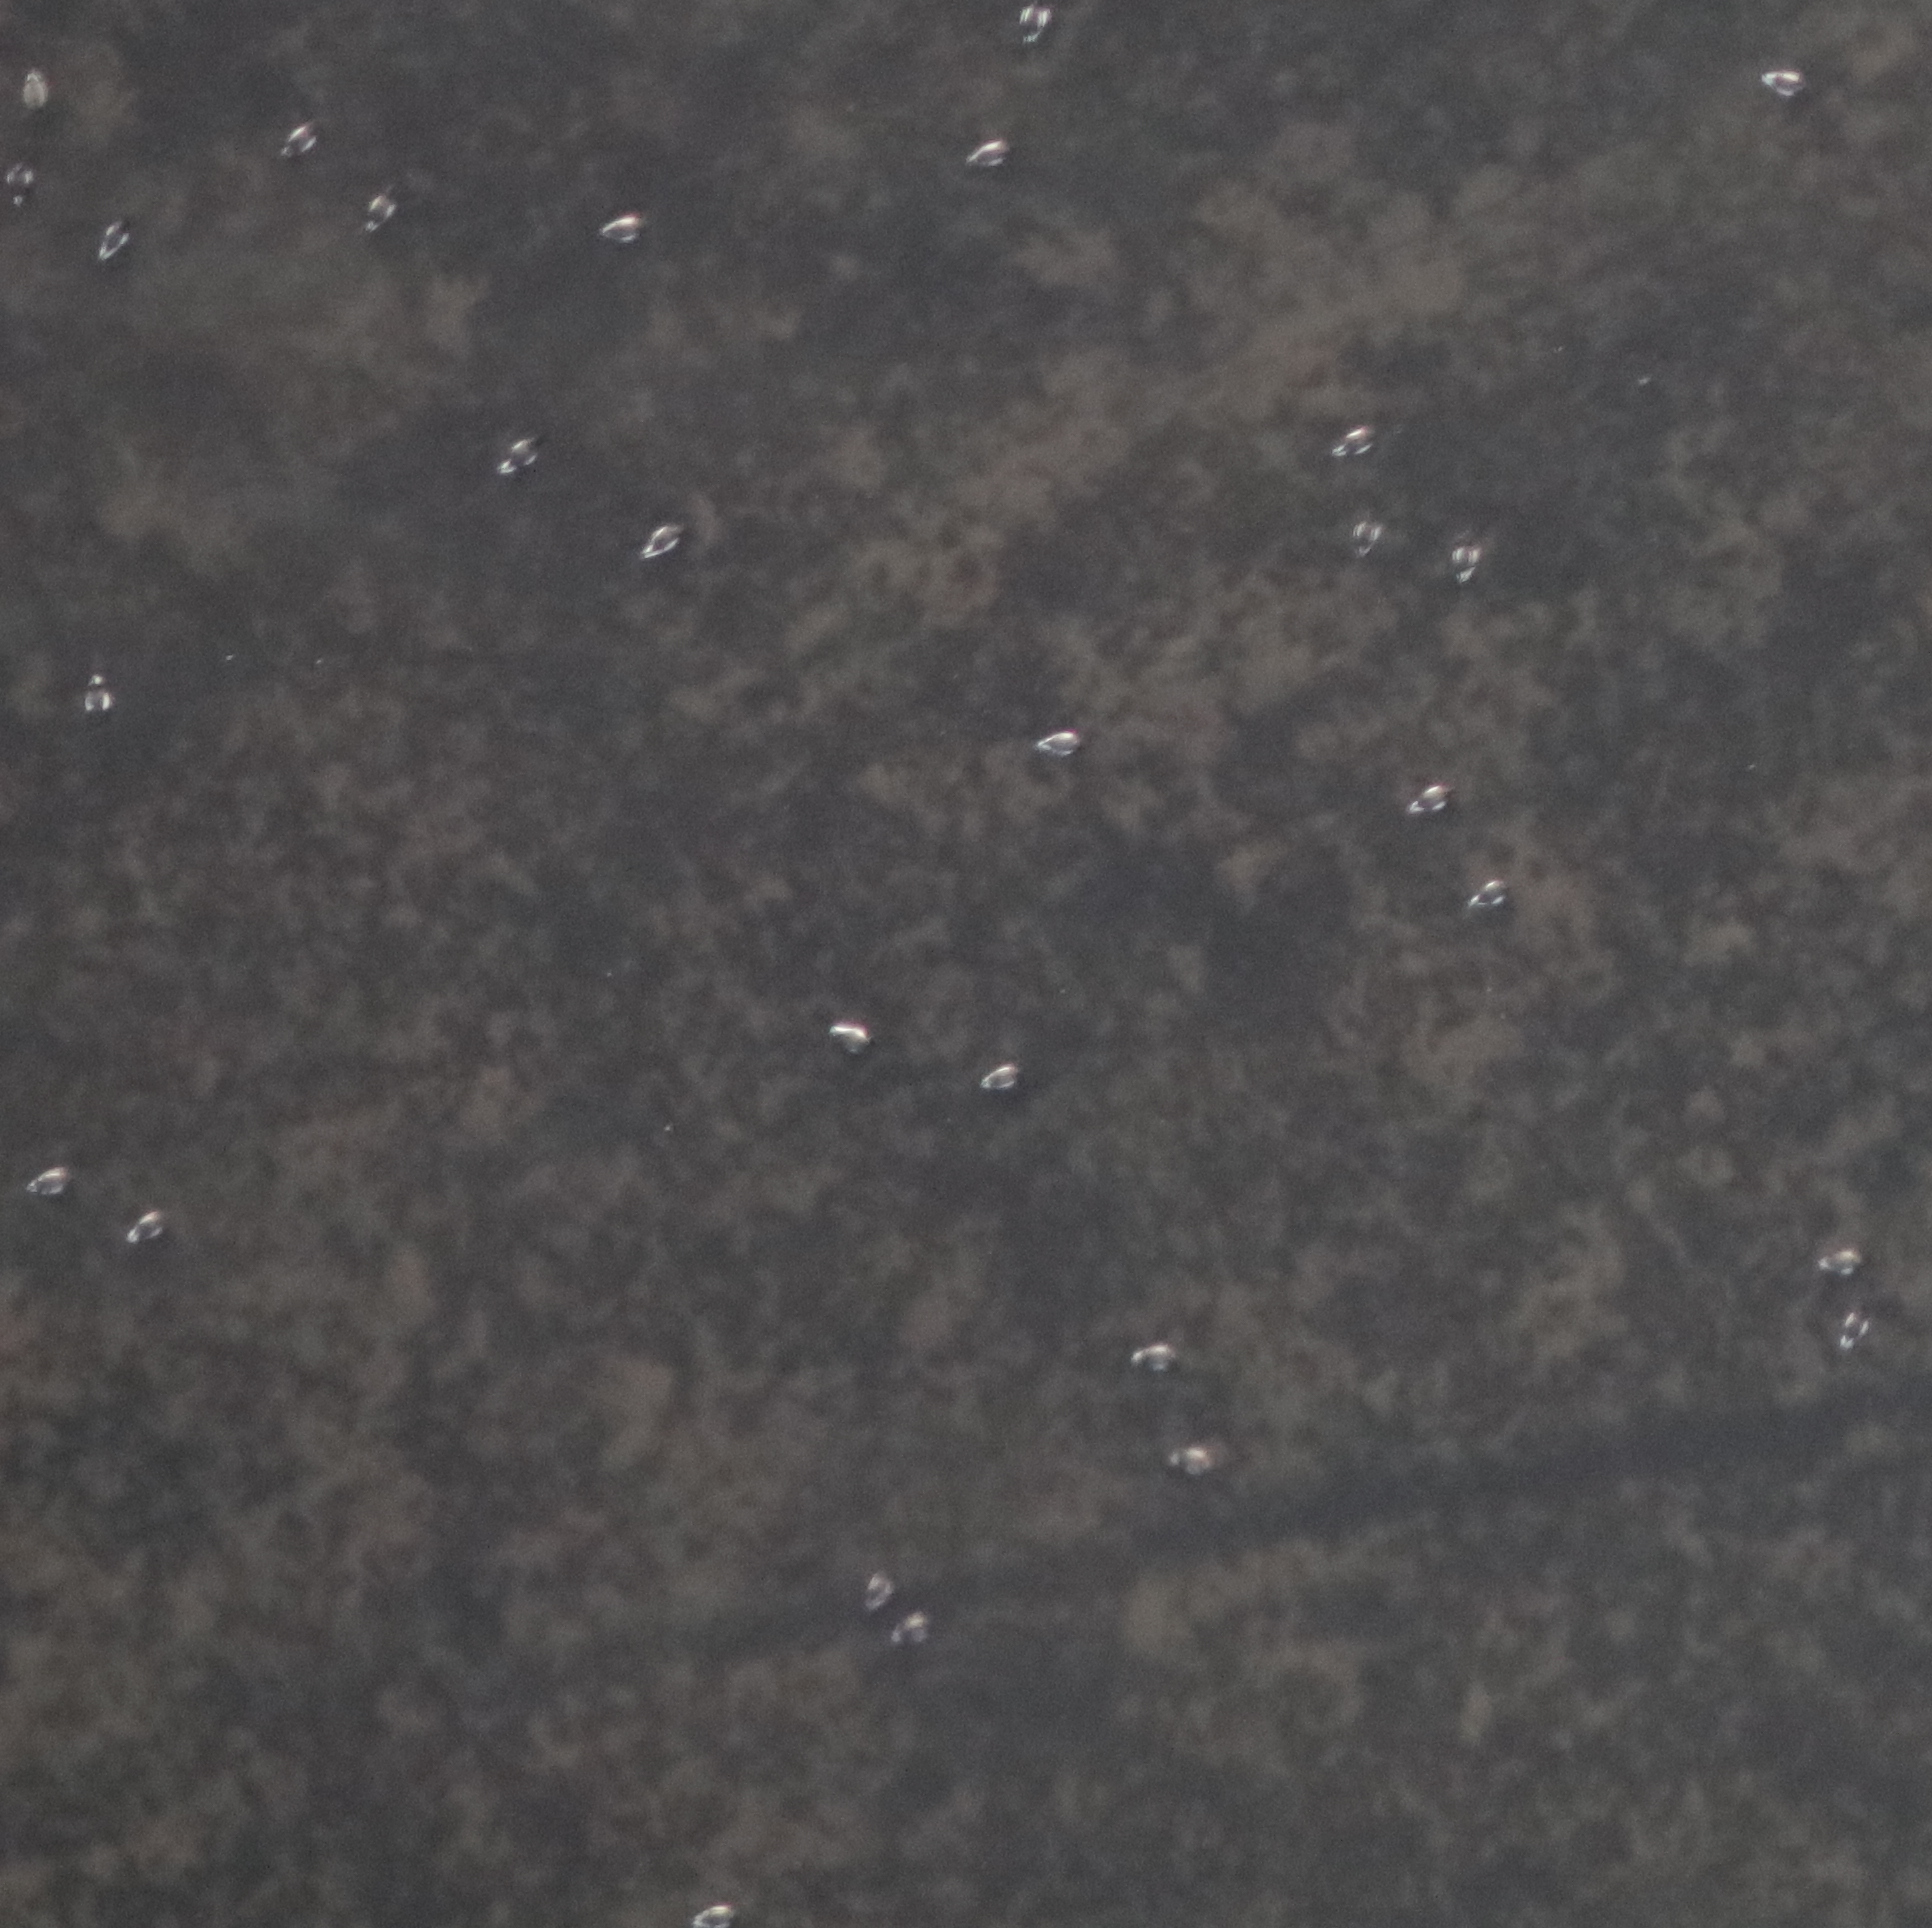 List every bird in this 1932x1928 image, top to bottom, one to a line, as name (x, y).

brant (1034, 17)
brant (1786, 83)
brant (37, 93)
brant (302, 141)
brant (990, 155)
brant (18, 184)
brant (382, 209)
brant (624, 229)
brant (114, 240)
brant (1356, 442)
brant (524, 453)
brant (1361, 533)
brant (663, 540)
brant (1467, 557)
brant (98, 697)
brant (1060, 743)
brant (1433, 798)
brant (1490, 894)
brant (853, 1038)
brant (1003, 1077)
brant (53, 1183)
brant (149, 1225)
brant (1842, 1263)
brant (1853, 1339)
brant (1155, 1357)
brant (1196, 1459)
brant (881, 1590)
brant (915, 1631)
brant (719, 1918)